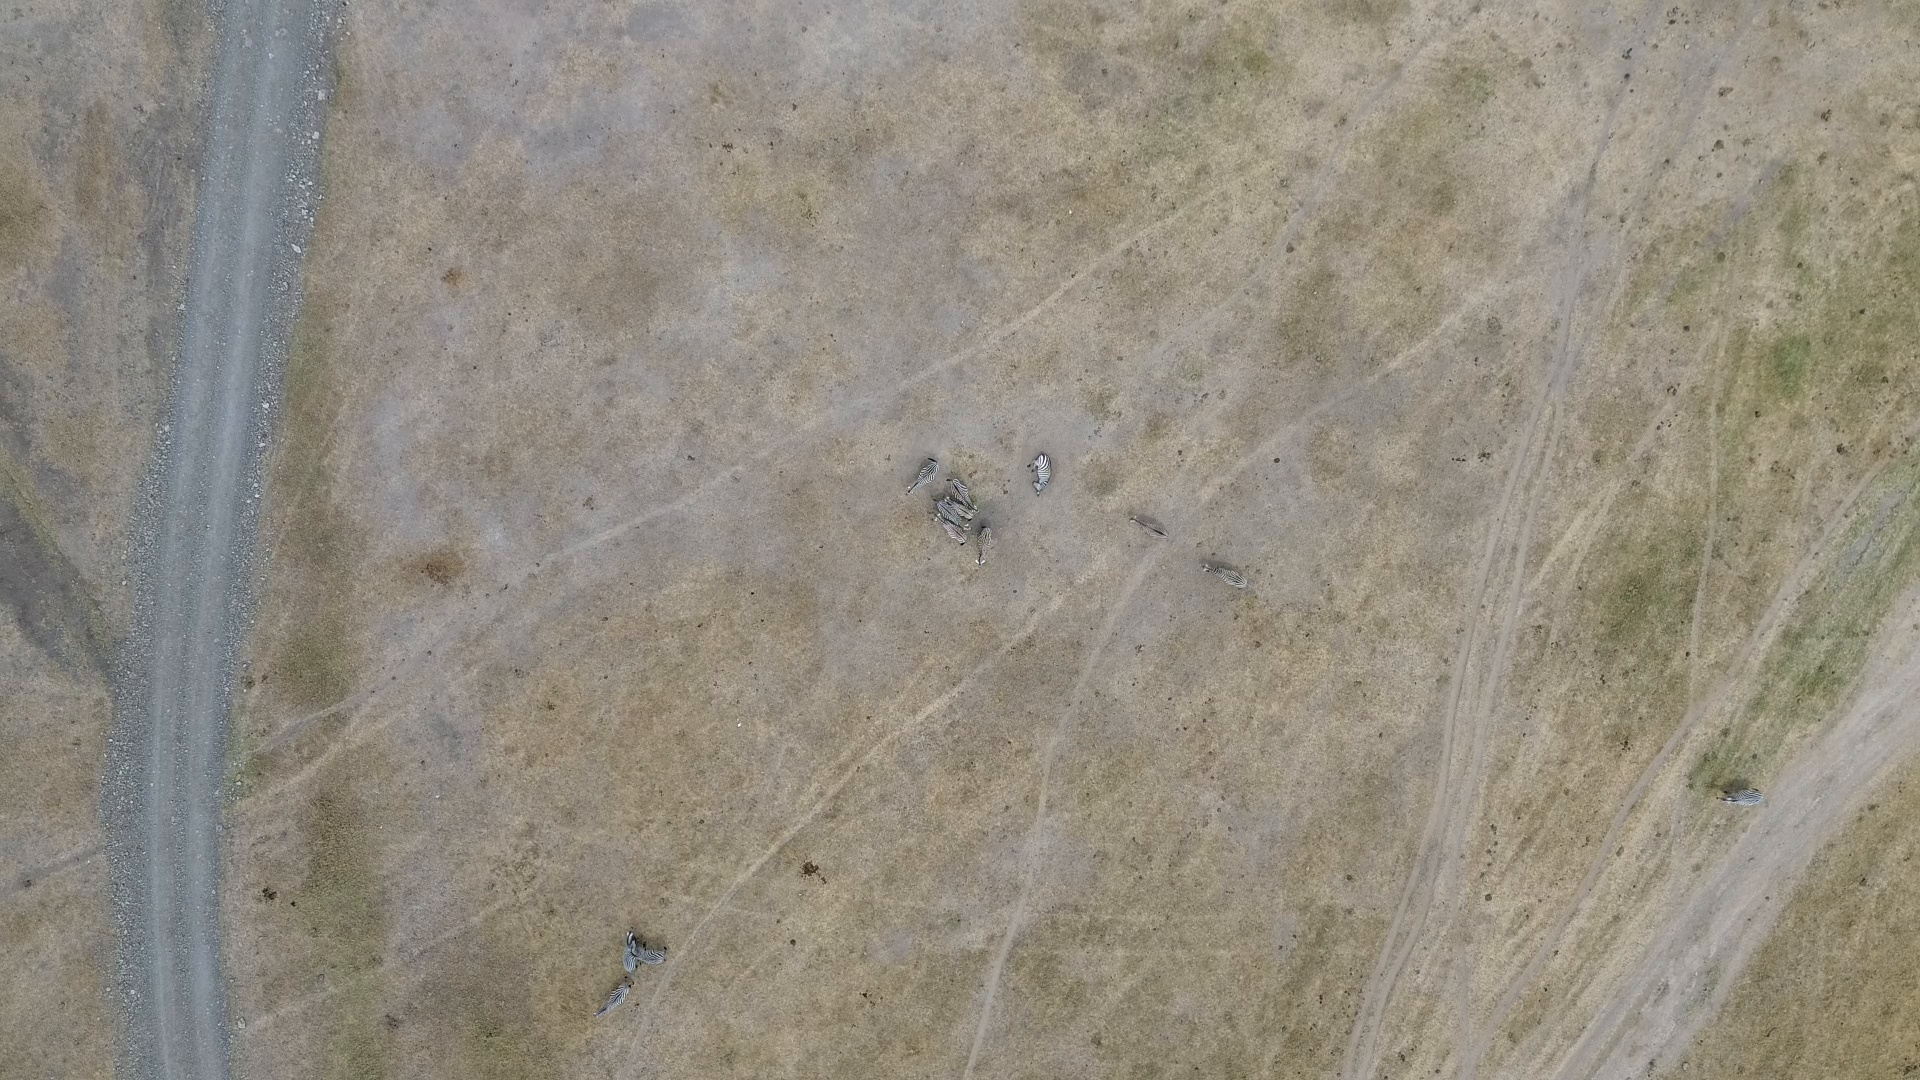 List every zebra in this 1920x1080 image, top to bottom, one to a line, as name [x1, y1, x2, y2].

zebra [1033, 453, 1050, 491]
zebra [907, 463, 939, 493]
zebra [951, 478, 980, 514]
zebra [945, 496, 974, 520]
zebra [935, 500, 972, 530]
zebra [935, 513, 968, 545]
zebra [1131, 517, 1166, 539]
zebra [976, 529, 993, 565]
zebra [1202, 562, 1246, 590]
zebra [1720, 790, 1764, 807]
zebra [622, 936, 637, 972]
zebra [636, 945, 666, 964]
zebra [594, 985, 627, 1018]